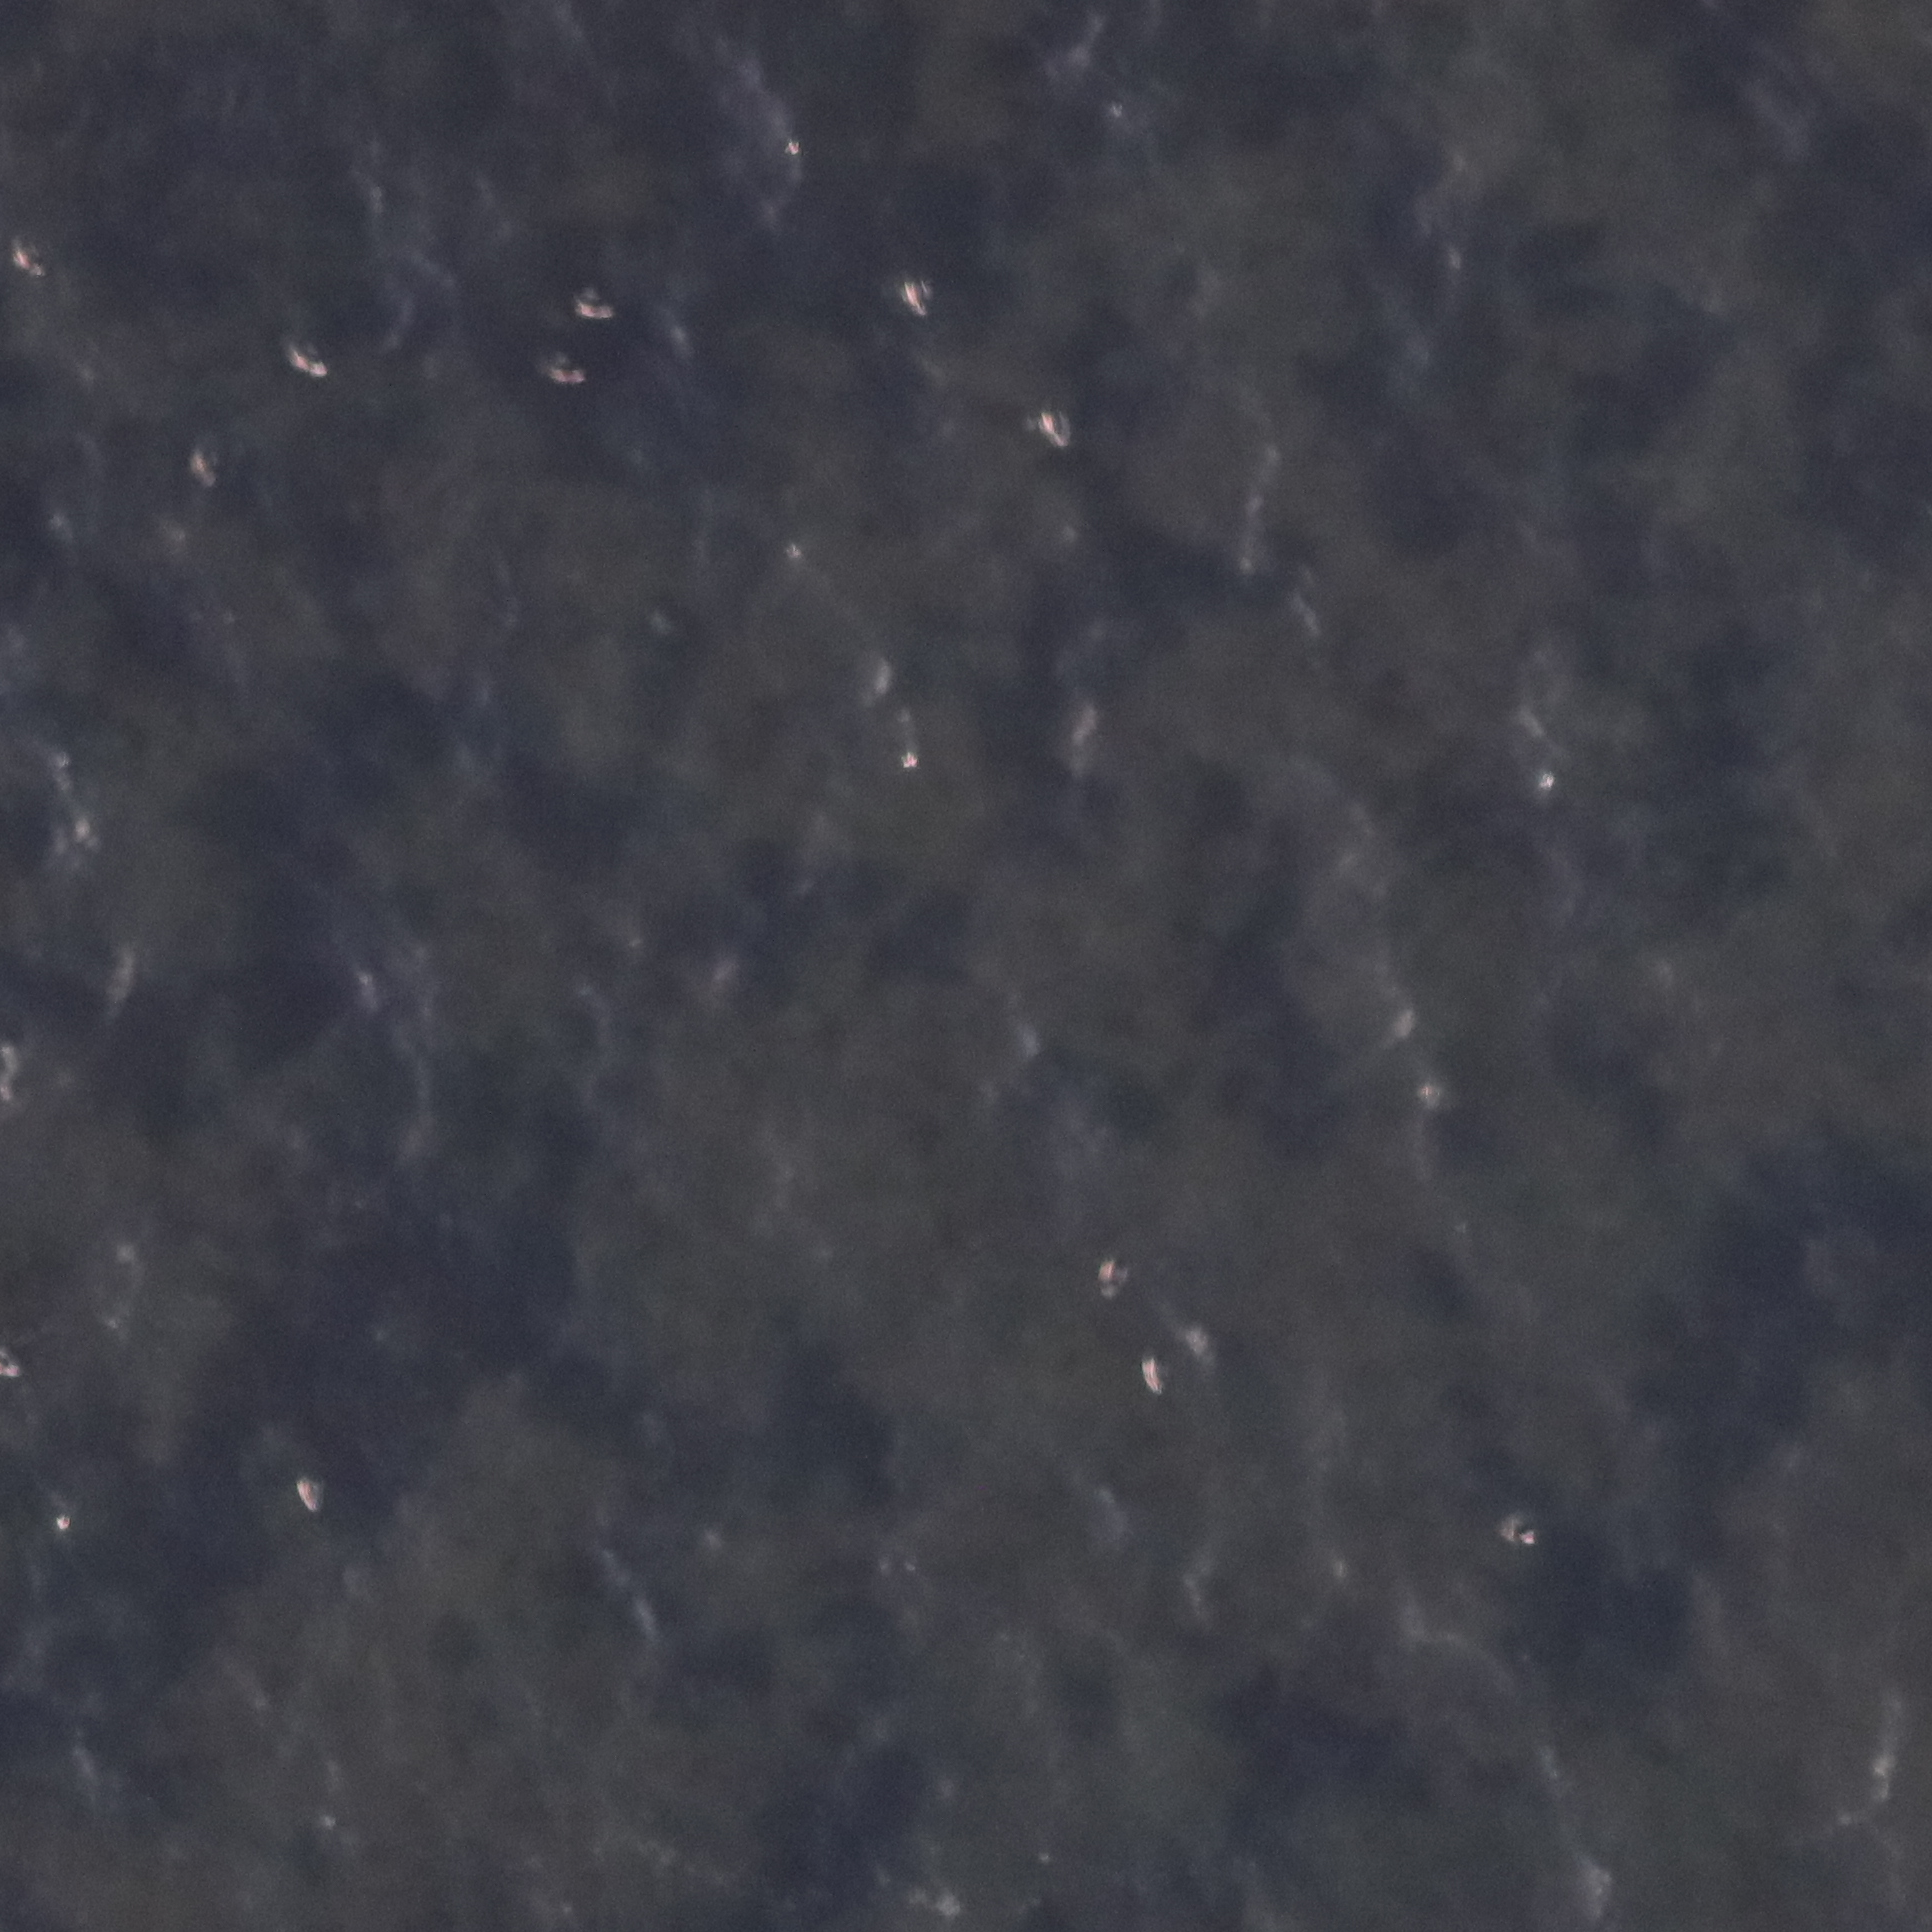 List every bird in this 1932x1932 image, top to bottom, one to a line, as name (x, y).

brant (30, 258)
brant (919, 294)
brant (595, 306)
brant (306, 353)
brant (570, 369)
brant (1057, 423)
brant (205, 464)
brant (1115, 1280)
brant (1, 1362)
brant (1155, 1374)
brant (312, 1492)
brant (1521, 1532)